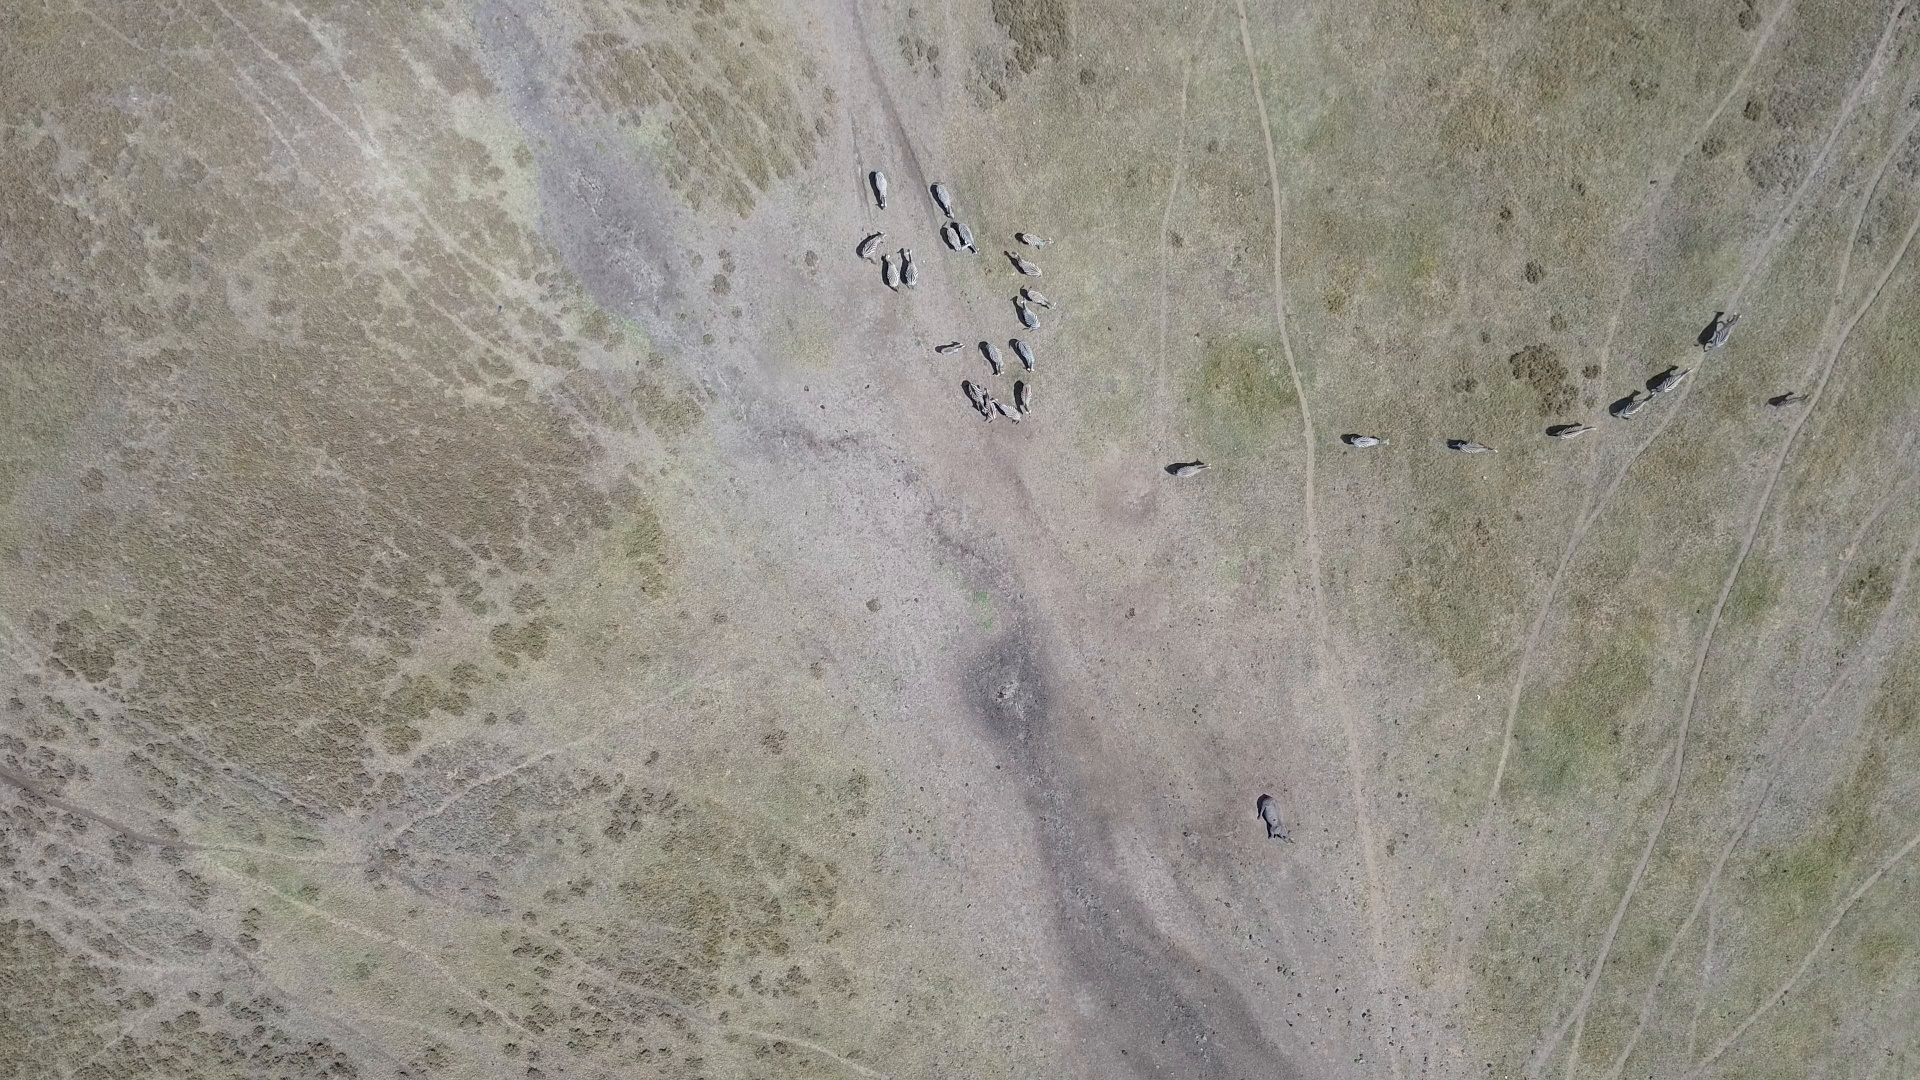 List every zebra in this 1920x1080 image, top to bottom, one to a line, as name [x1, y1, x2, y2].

zebra [871, 166, 891, 209]
zebra [934, 182, 958, 220]
zebra [956, 222, 981, 255]
zebra [943, 226, 961, 252]
zebra [1016, 231, 1047, 250]
zebra [854, 235, 883, 260]
zebra [900, 253, 920, 288]
zebra [1016, 255, 1041, 280]
zebra [887, 257, 900, 289]
zebra [1029, 290, 1057, 311]
zebra [1018, 297, 1044, 331]
zebra [1704, 316, 1733, 355]
zebra [981, 340, 1003, 371]
zebra [1013, 341, 1037, 372]
zebra [935, 343, 963, 356]
zebra [1662, 368, 1700, 389]
zebra [968, 383, 984, 414]
zebra [1017, 385, 1032, 417]
zebra [1613, 387, 1660, 420]
zebra [982, 388, 997, 424]
zebra [1767, 397, 1807, 410]
zebra [991, 398, 1021, 424]
zebra [1547, 427, 1589, 441]
zebra [1338, 435, 1384, 447]
zebra [1447, 442, 1488, 452]
zebra [1174, 463, 1216, 477]
zebra [1261, 799, 1288, 843]